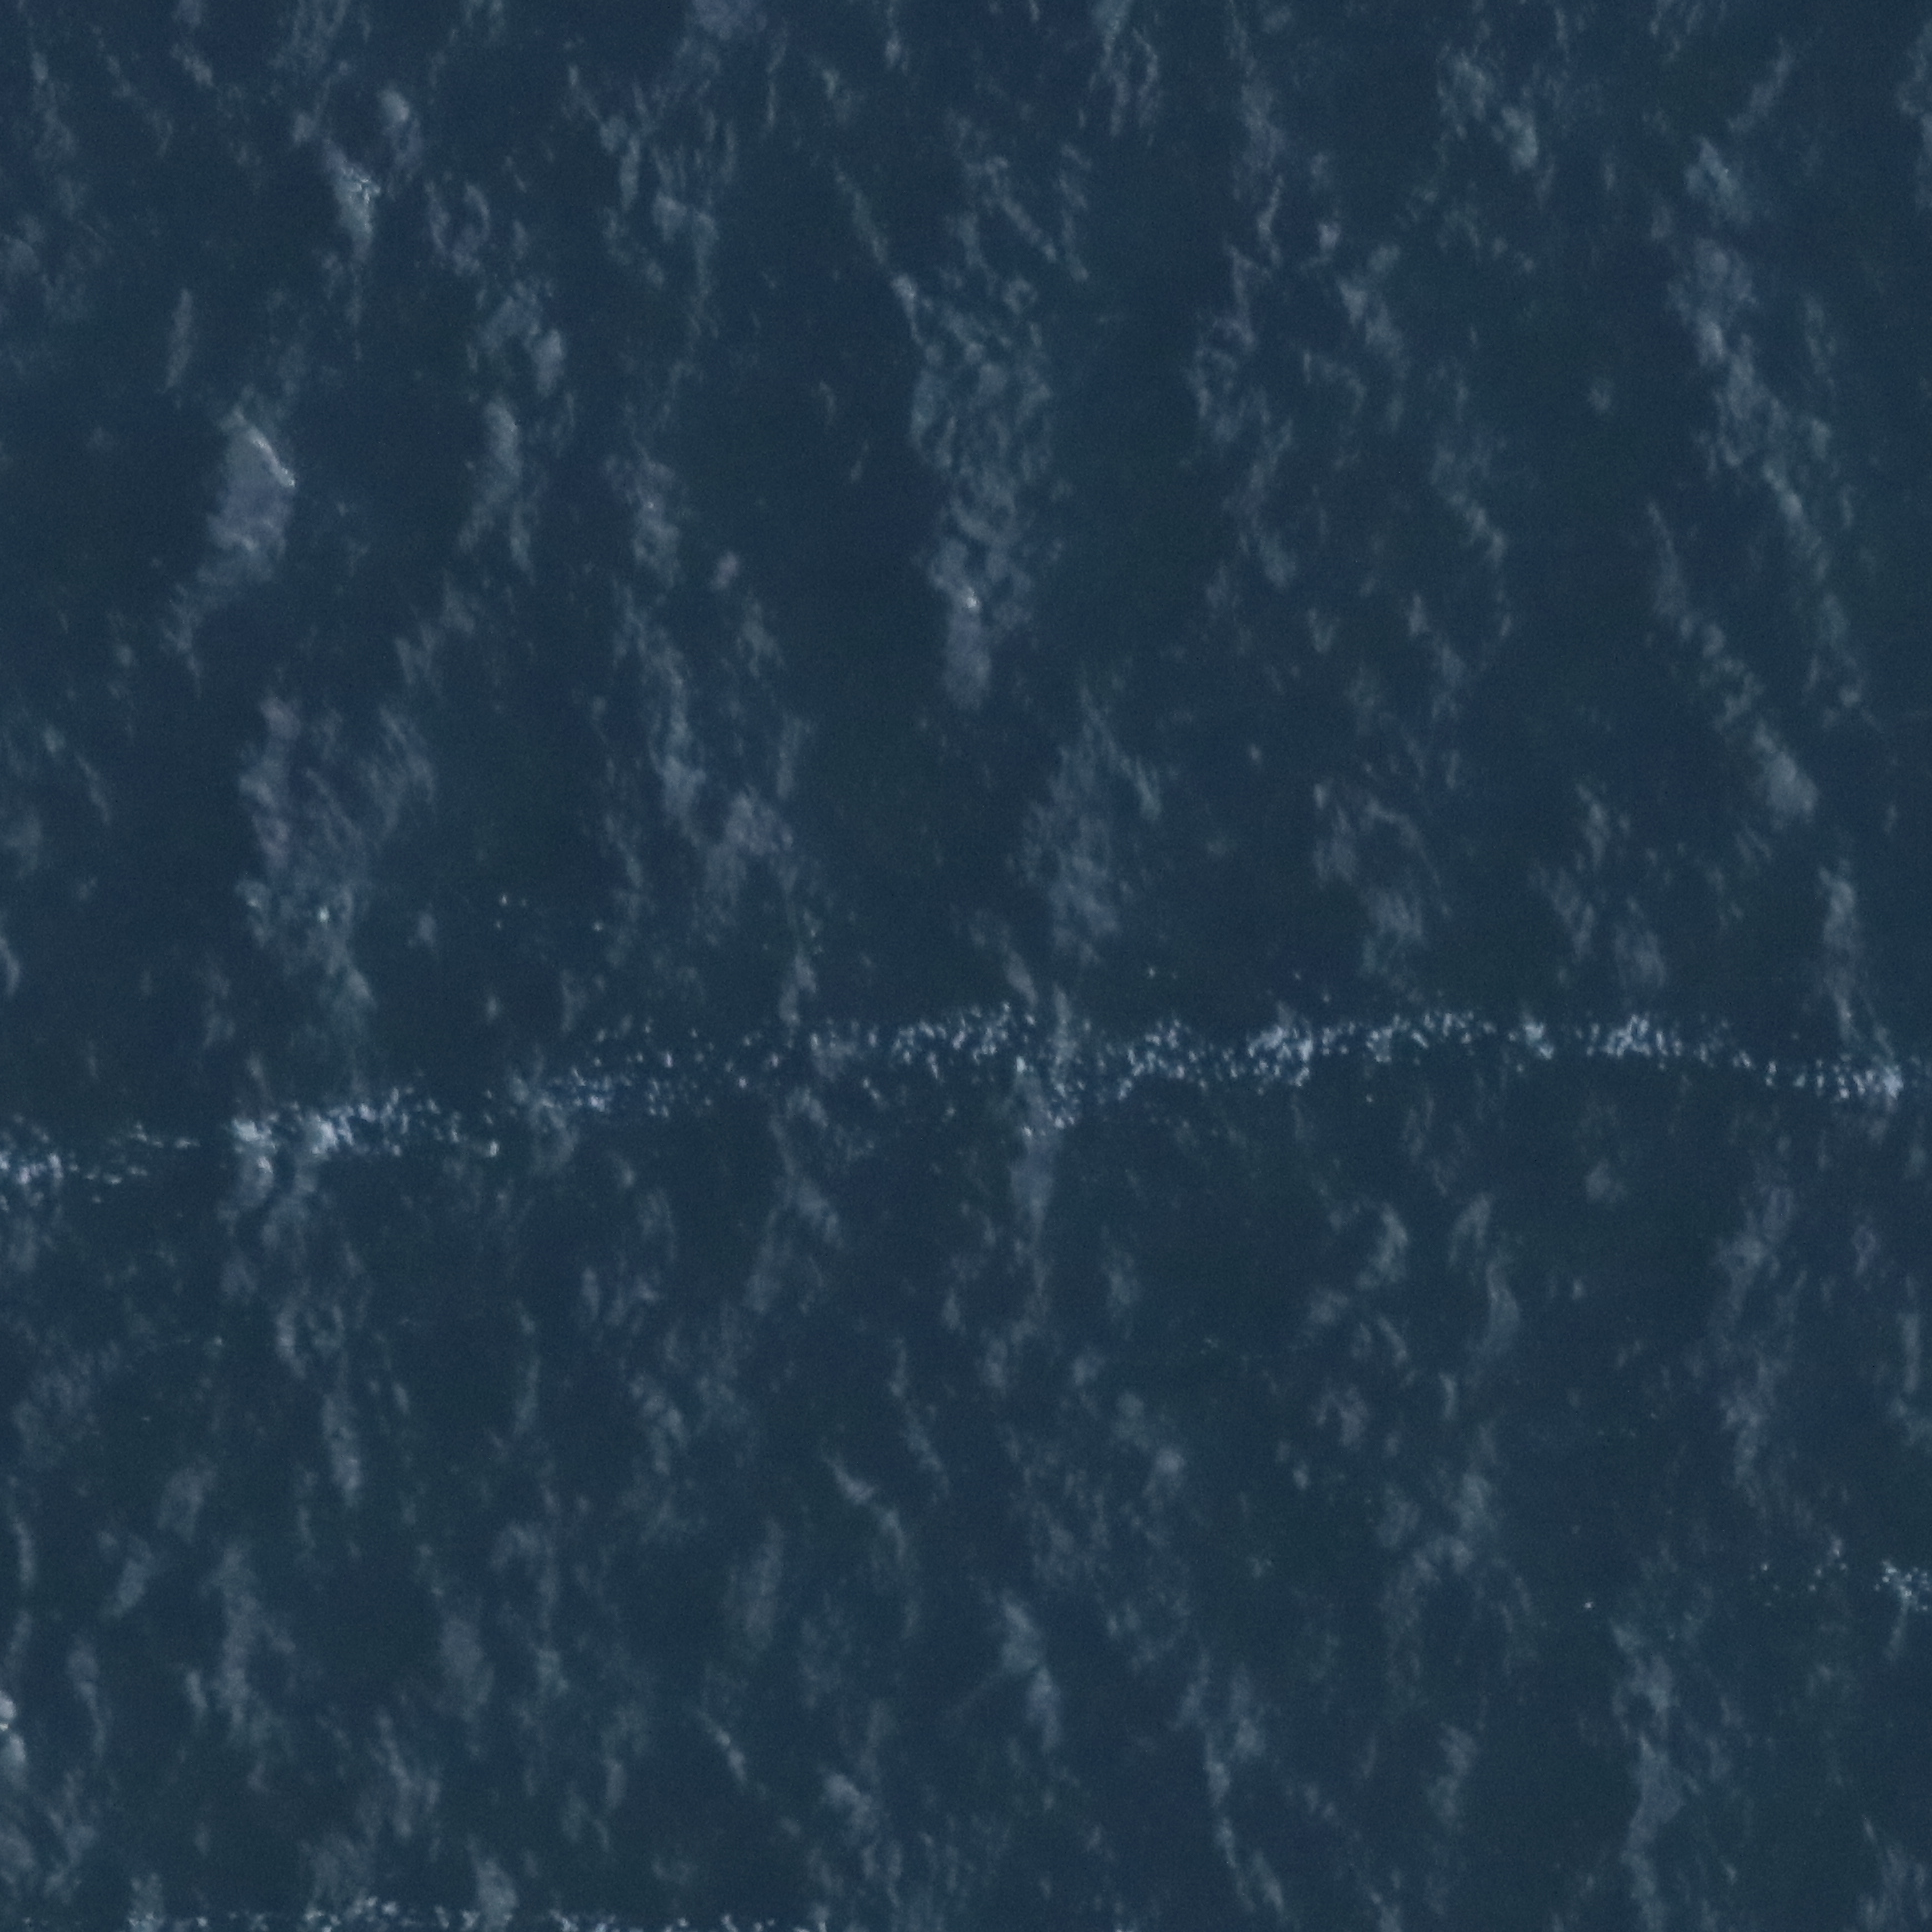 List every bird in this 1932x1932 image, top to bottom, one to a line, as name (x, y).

None